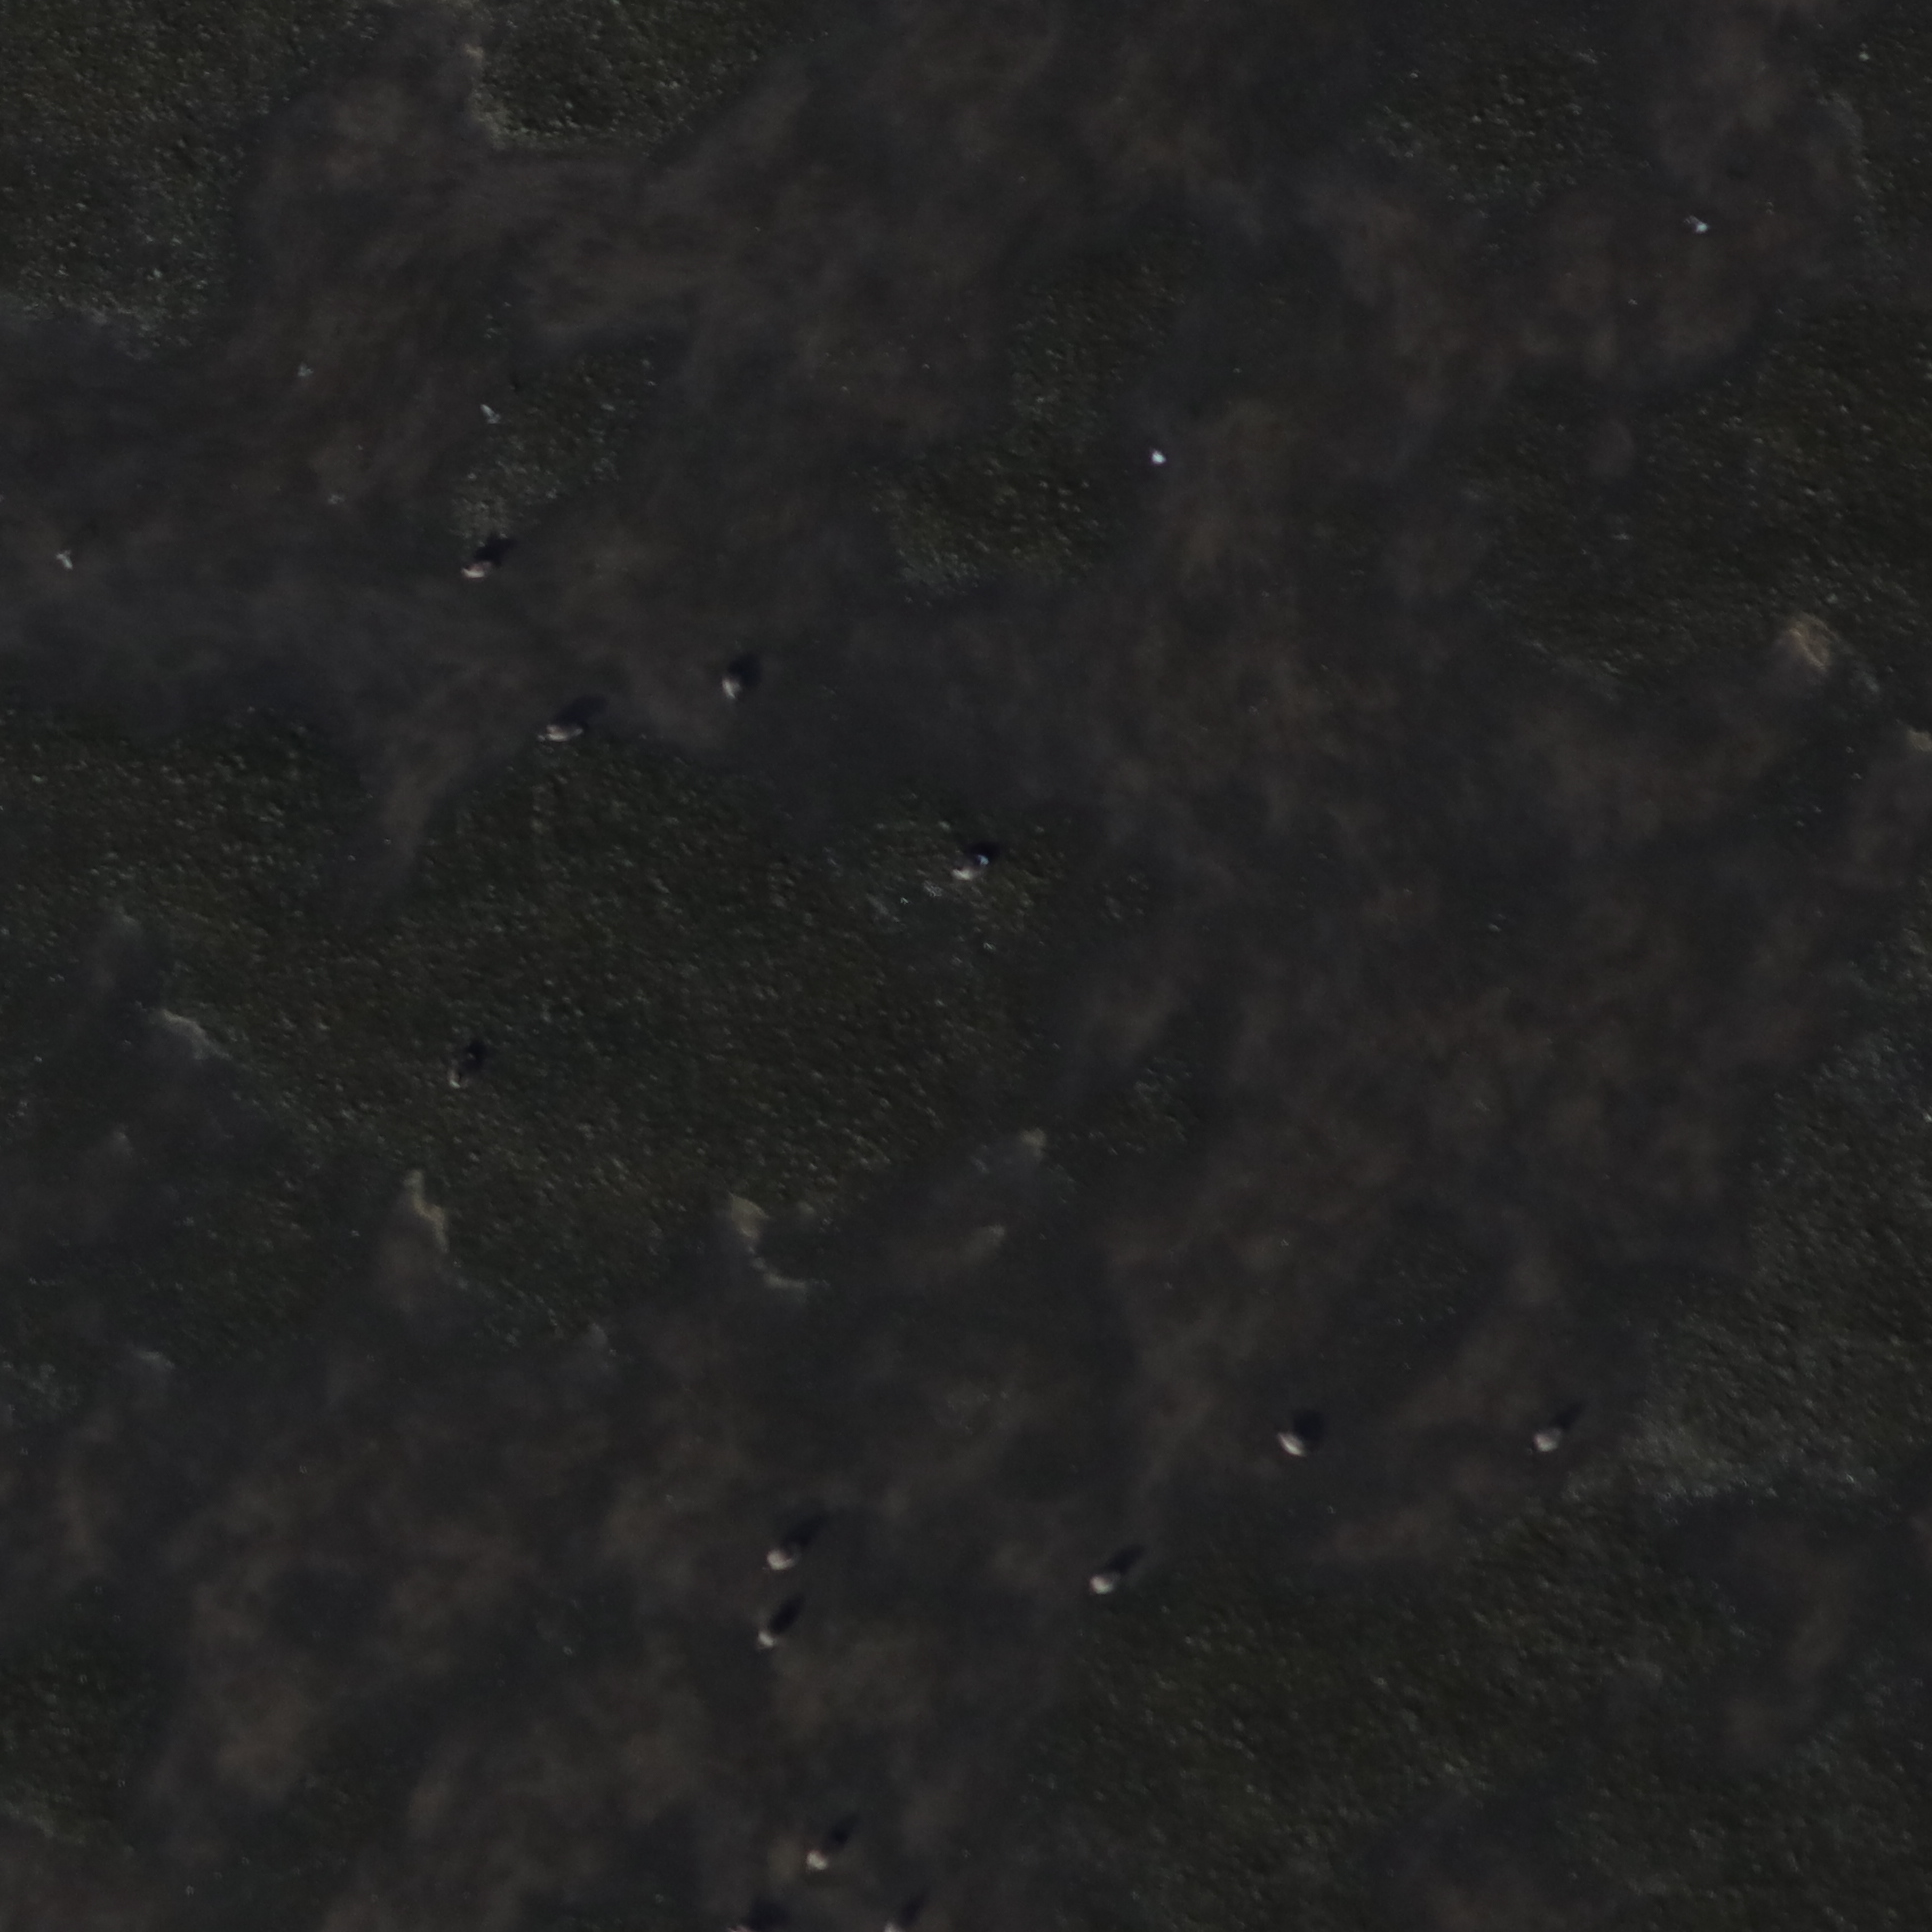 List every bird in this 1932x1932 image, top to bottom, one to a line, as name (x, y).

Canada goose (477, 572)
Canada goose (737, 683)
Canada goose (561, 733)
Canada goose (970, 871)
Canada goose (468, 1074)
Canada goose (1533, 1434)
Canada goose (1287, 1445)
Canada goose (778, 1555)
Canada goose (1109, 1576)
Canada goose (780, 1638)
Canada goose (814, 1860)
Canada goose (898, 1926)